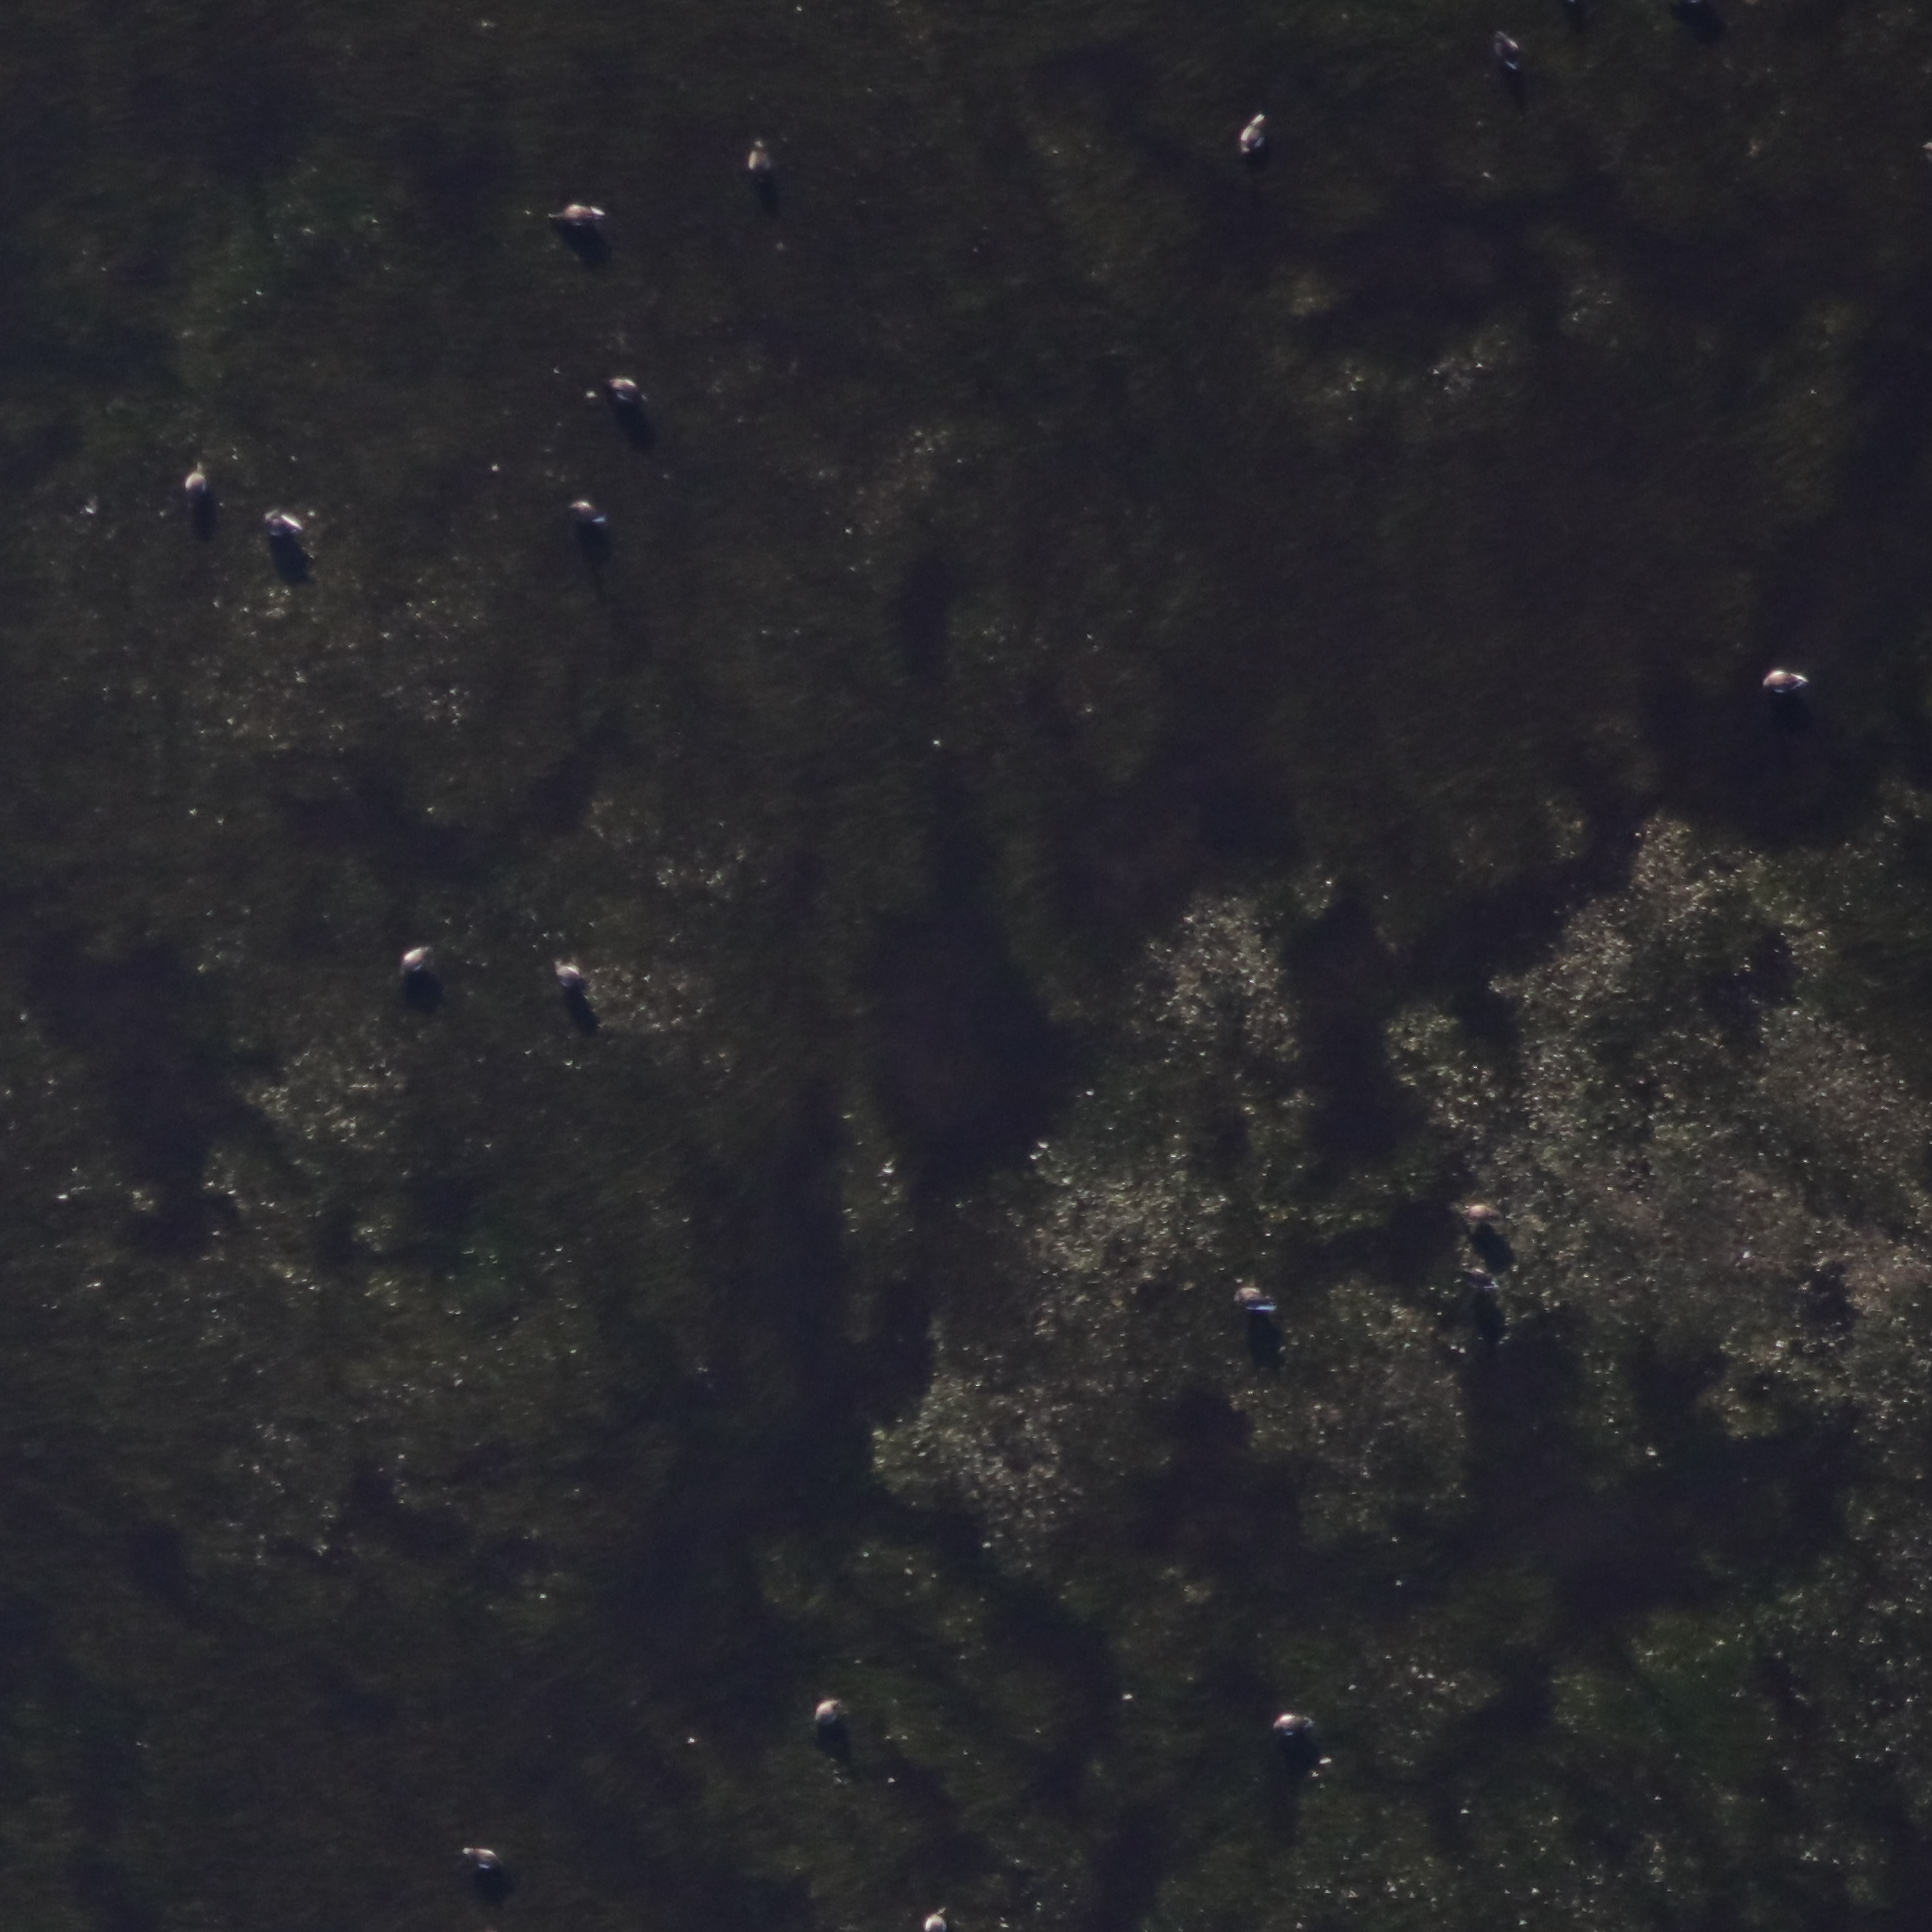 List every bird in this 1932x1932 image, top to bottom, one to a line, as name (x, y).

brant (1508, 52)
brant (1251, 136)
brant (760, 160)
brant (576, 216)
brant (627, 386)
brant (199, 485)
brant (584, 514)
brant (283, 523)
brant (1784, 682)
brant (418, 962)
brant (570, 978)
brant (1480, 1217)
brant (1478, 1274)
brant (1251, 1297)
brant (825, 1712)
brant (1289, 1723)
brant (481, 1858)
brant (934, 1929)